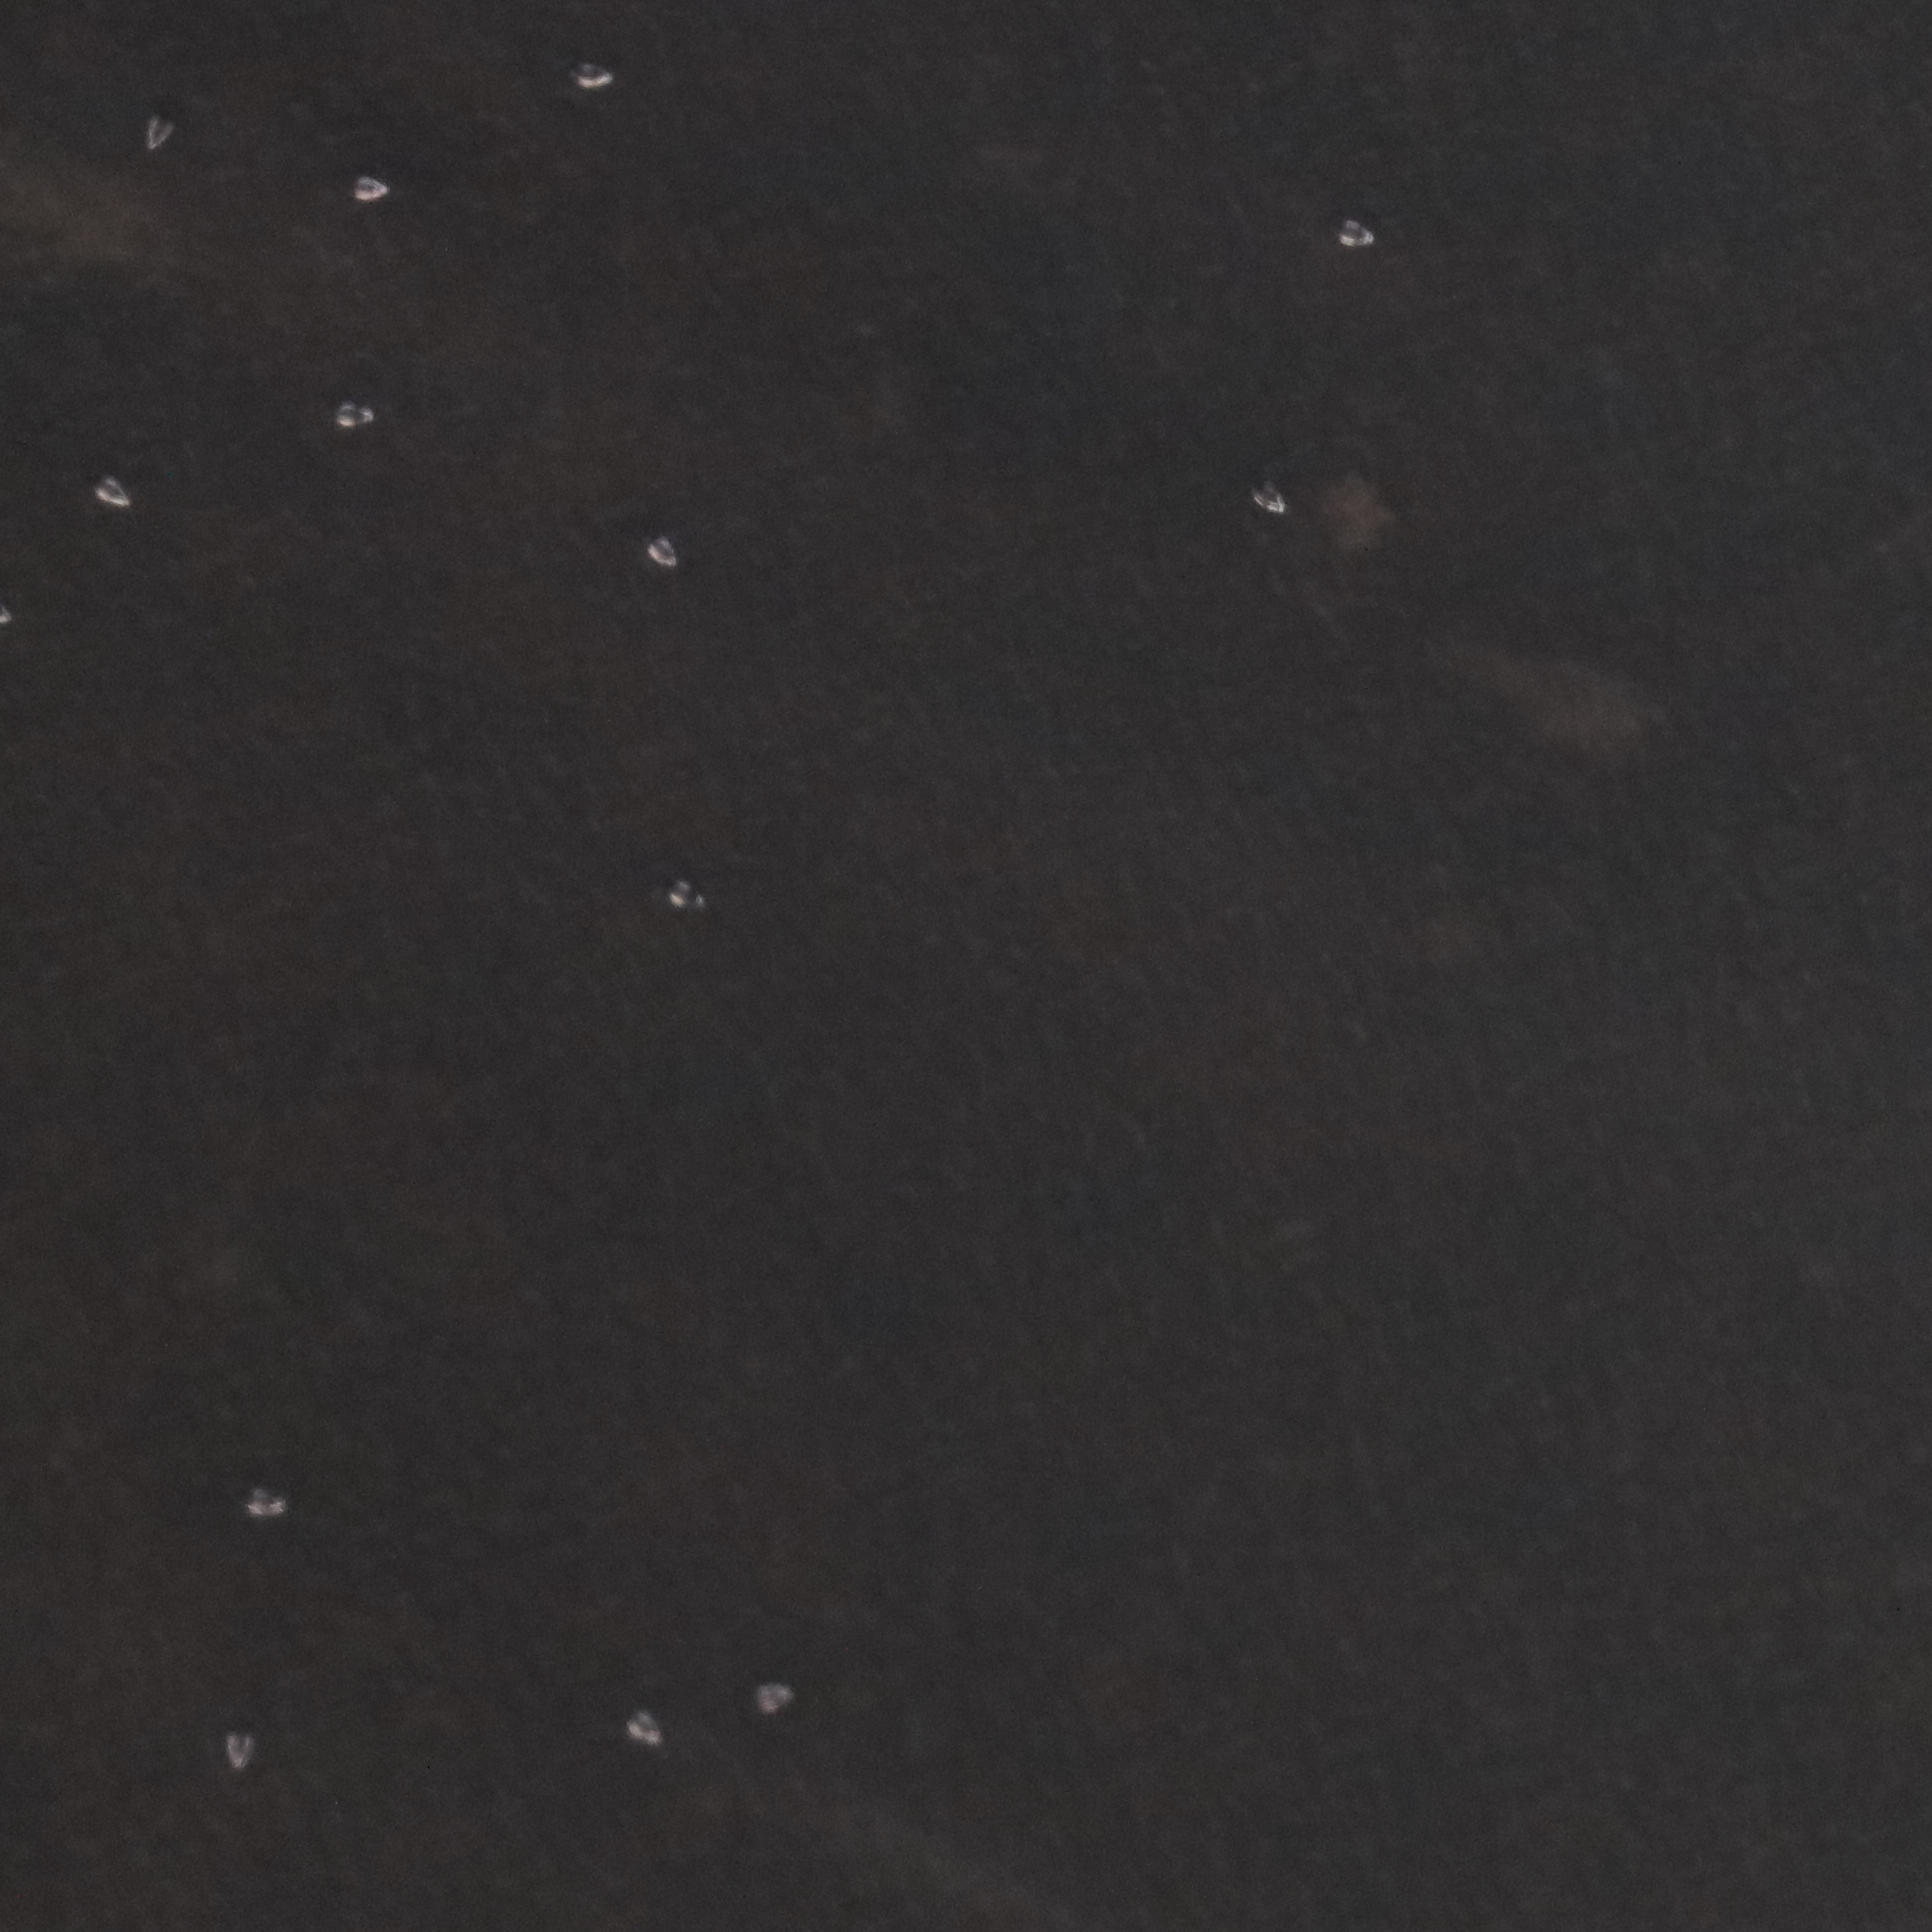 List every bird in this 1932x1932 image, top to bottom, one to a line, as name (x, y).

brant (593, 74)
brant (161, 131)
brant (369, 184)
brant (1356, 233)
brant (350, 415)
brant (112, 491)
brant (1268, 496)
brant (662, 551)
brant (685, 895)
brant (265, 1501)
brant (773, 1695)
brant (644, 1727)
brant (239, 1745)